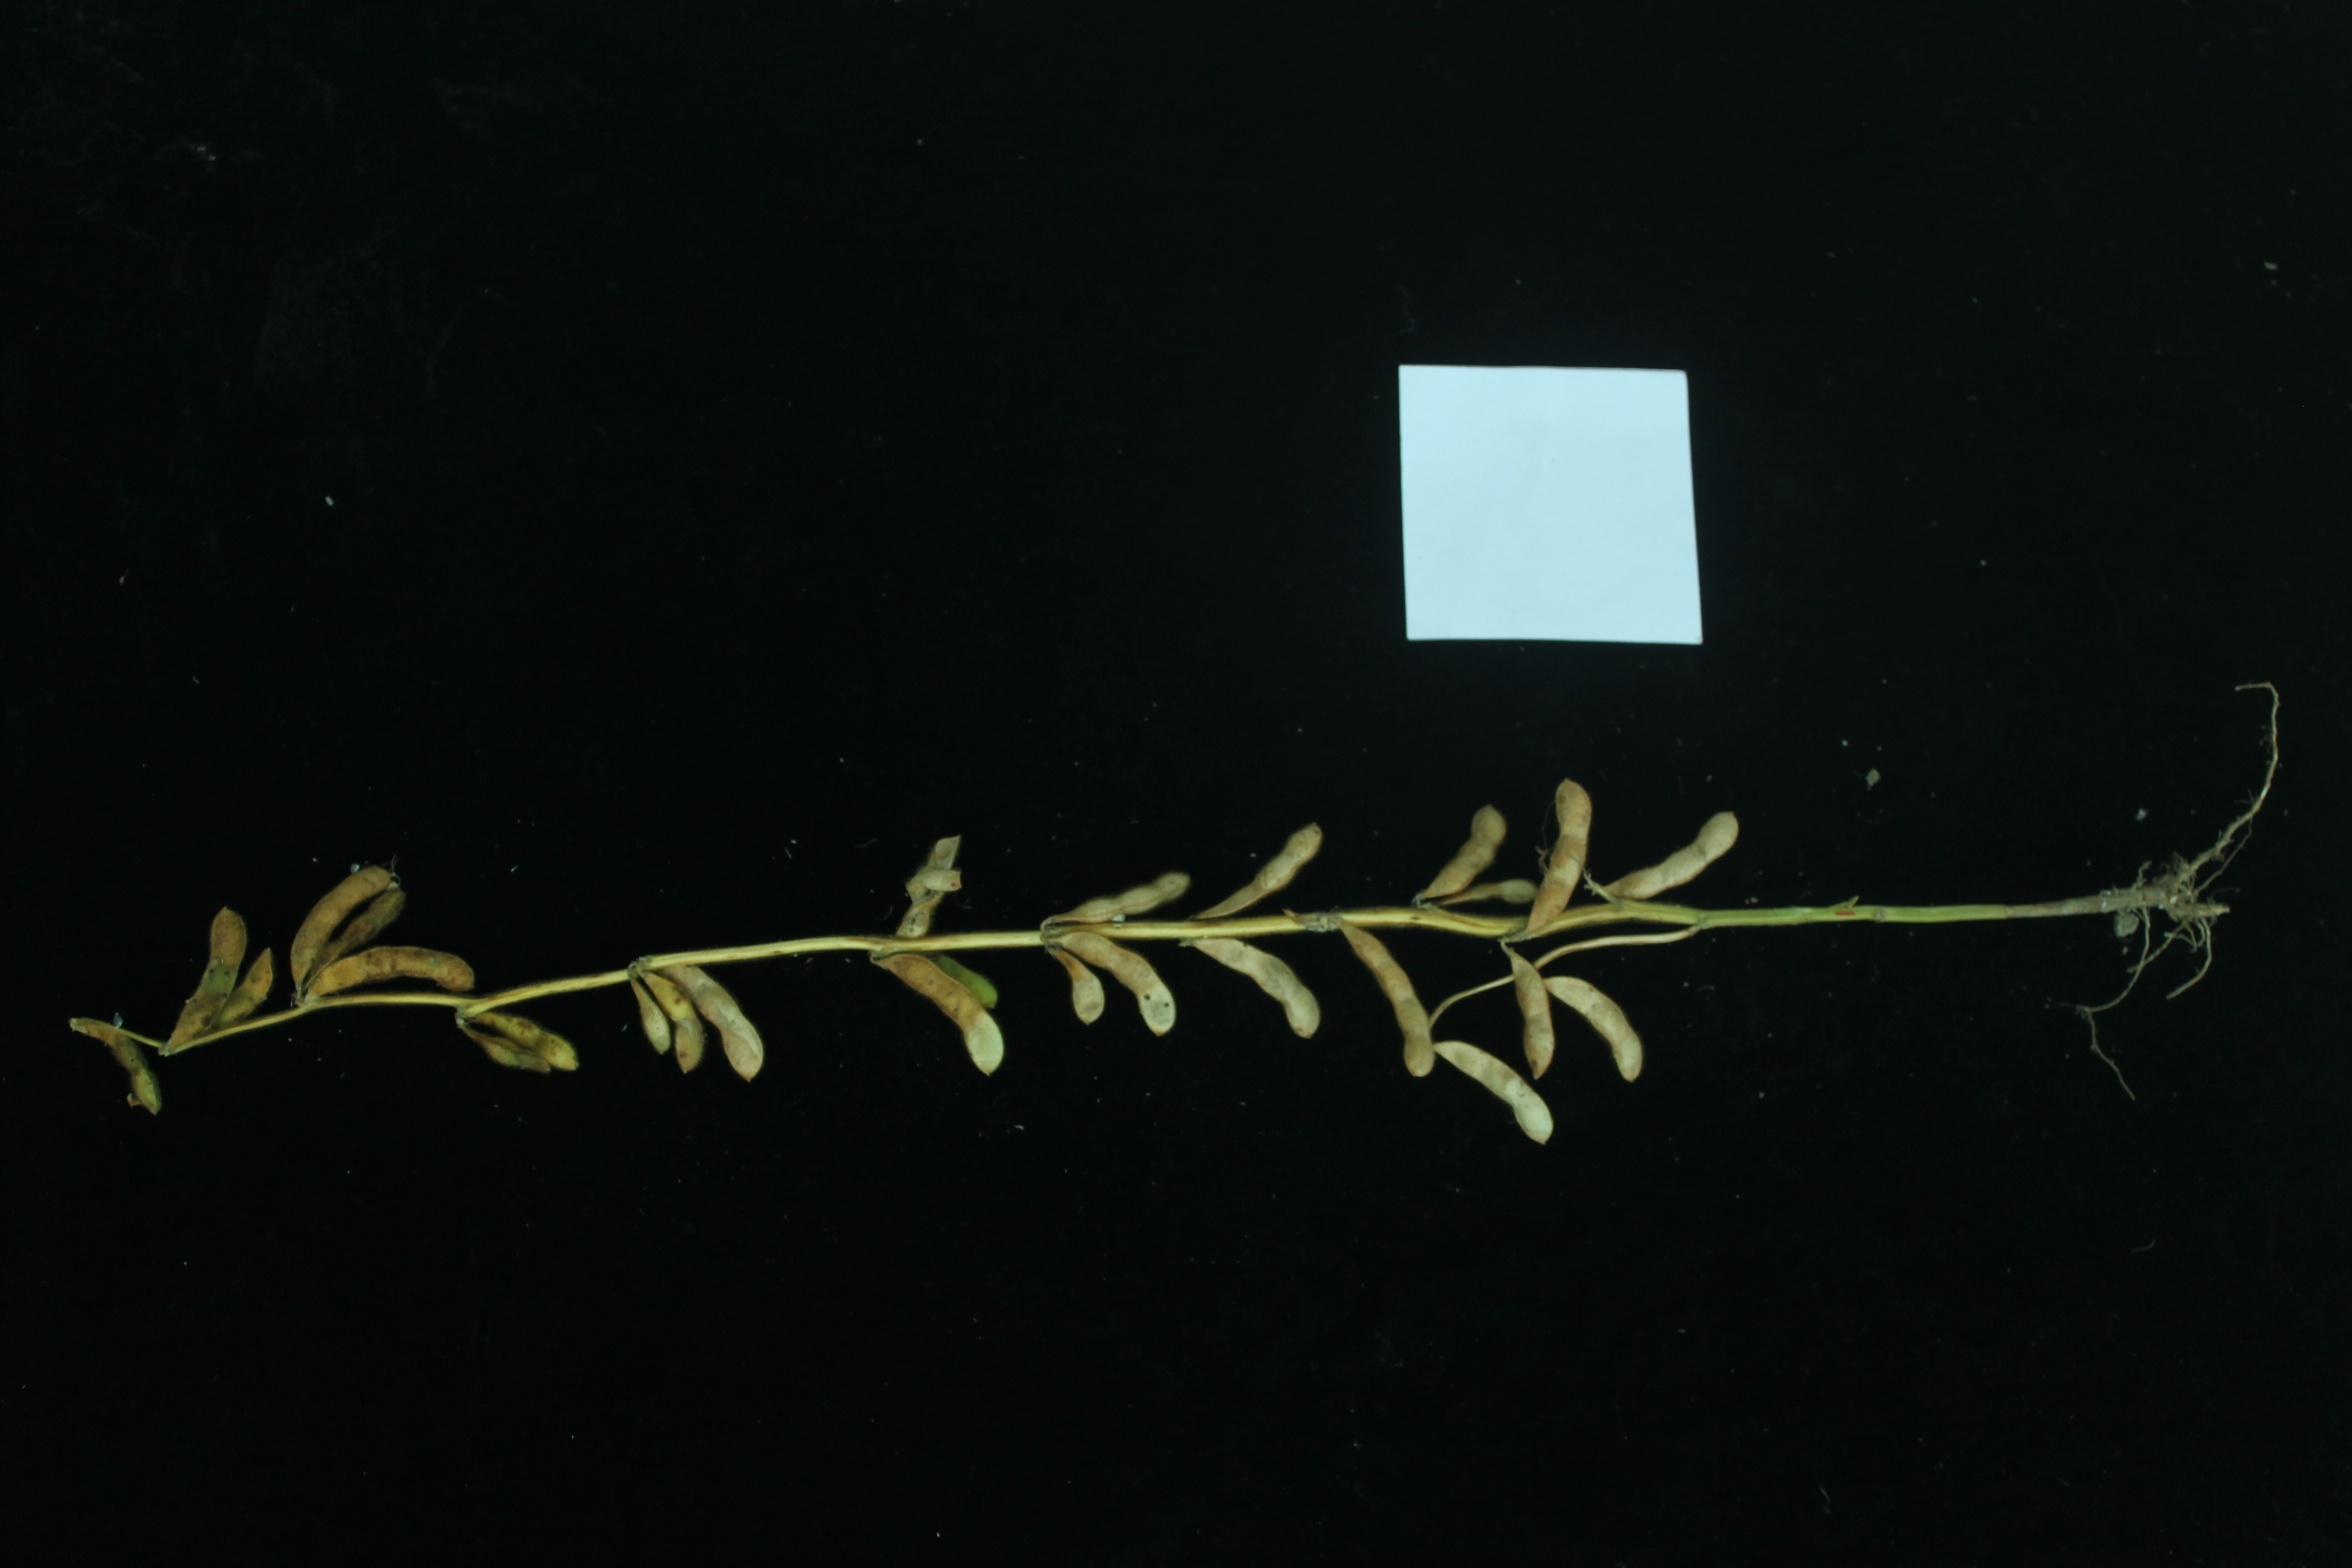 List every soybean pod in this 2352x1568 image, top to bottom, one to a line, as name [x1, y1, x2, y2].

soybean pod [1525, 781, 1590, 933]
soybean pod [1420, 805, 1506, 896]
soybean pod [1599, 812, 1737, 898]
soybean pod [1193, 824, 1320, 919]
soybean pod [290, 867, 389, 989]
soybean pod [1054, 872, 1188, 922]
soybean pod [1439, 882, 1537, 905]
soybean pod [310, 890, 404, 980]
soybean pod [167, 909, 244, 1050]
soybean pod [1334, 917, 1431, 1076]
soybean pod [1052, 932, 1173, 1034]
soybean pod [1185, 937, 1319, 1037]
soybean pod [306, 946, 474, 999]
soybean pod [213, 948, 271, 1031]
soybean pod [1050, 949, 1103, 1022]
soybean pod [1508, 950, 1552, 1080]
soybean pod [917, 951, 997, 1008]
soybean pod [878, 952, 1002, 1074]
soybean pod [659, 963, 762, 1080]
soybean pod [640, 970, 703, 1072]
soybean pod [631, 975, 669, 1051]
soybean pod [1542, 975, 1641, 1081]
soybean pod [468, 1012, 577, 1071]
soybean pod [70, 1018, 161, 1113]
soybean pod [462, 1026, 549, 1072]
soybean pod [1432, 1041, 1552, 1142]